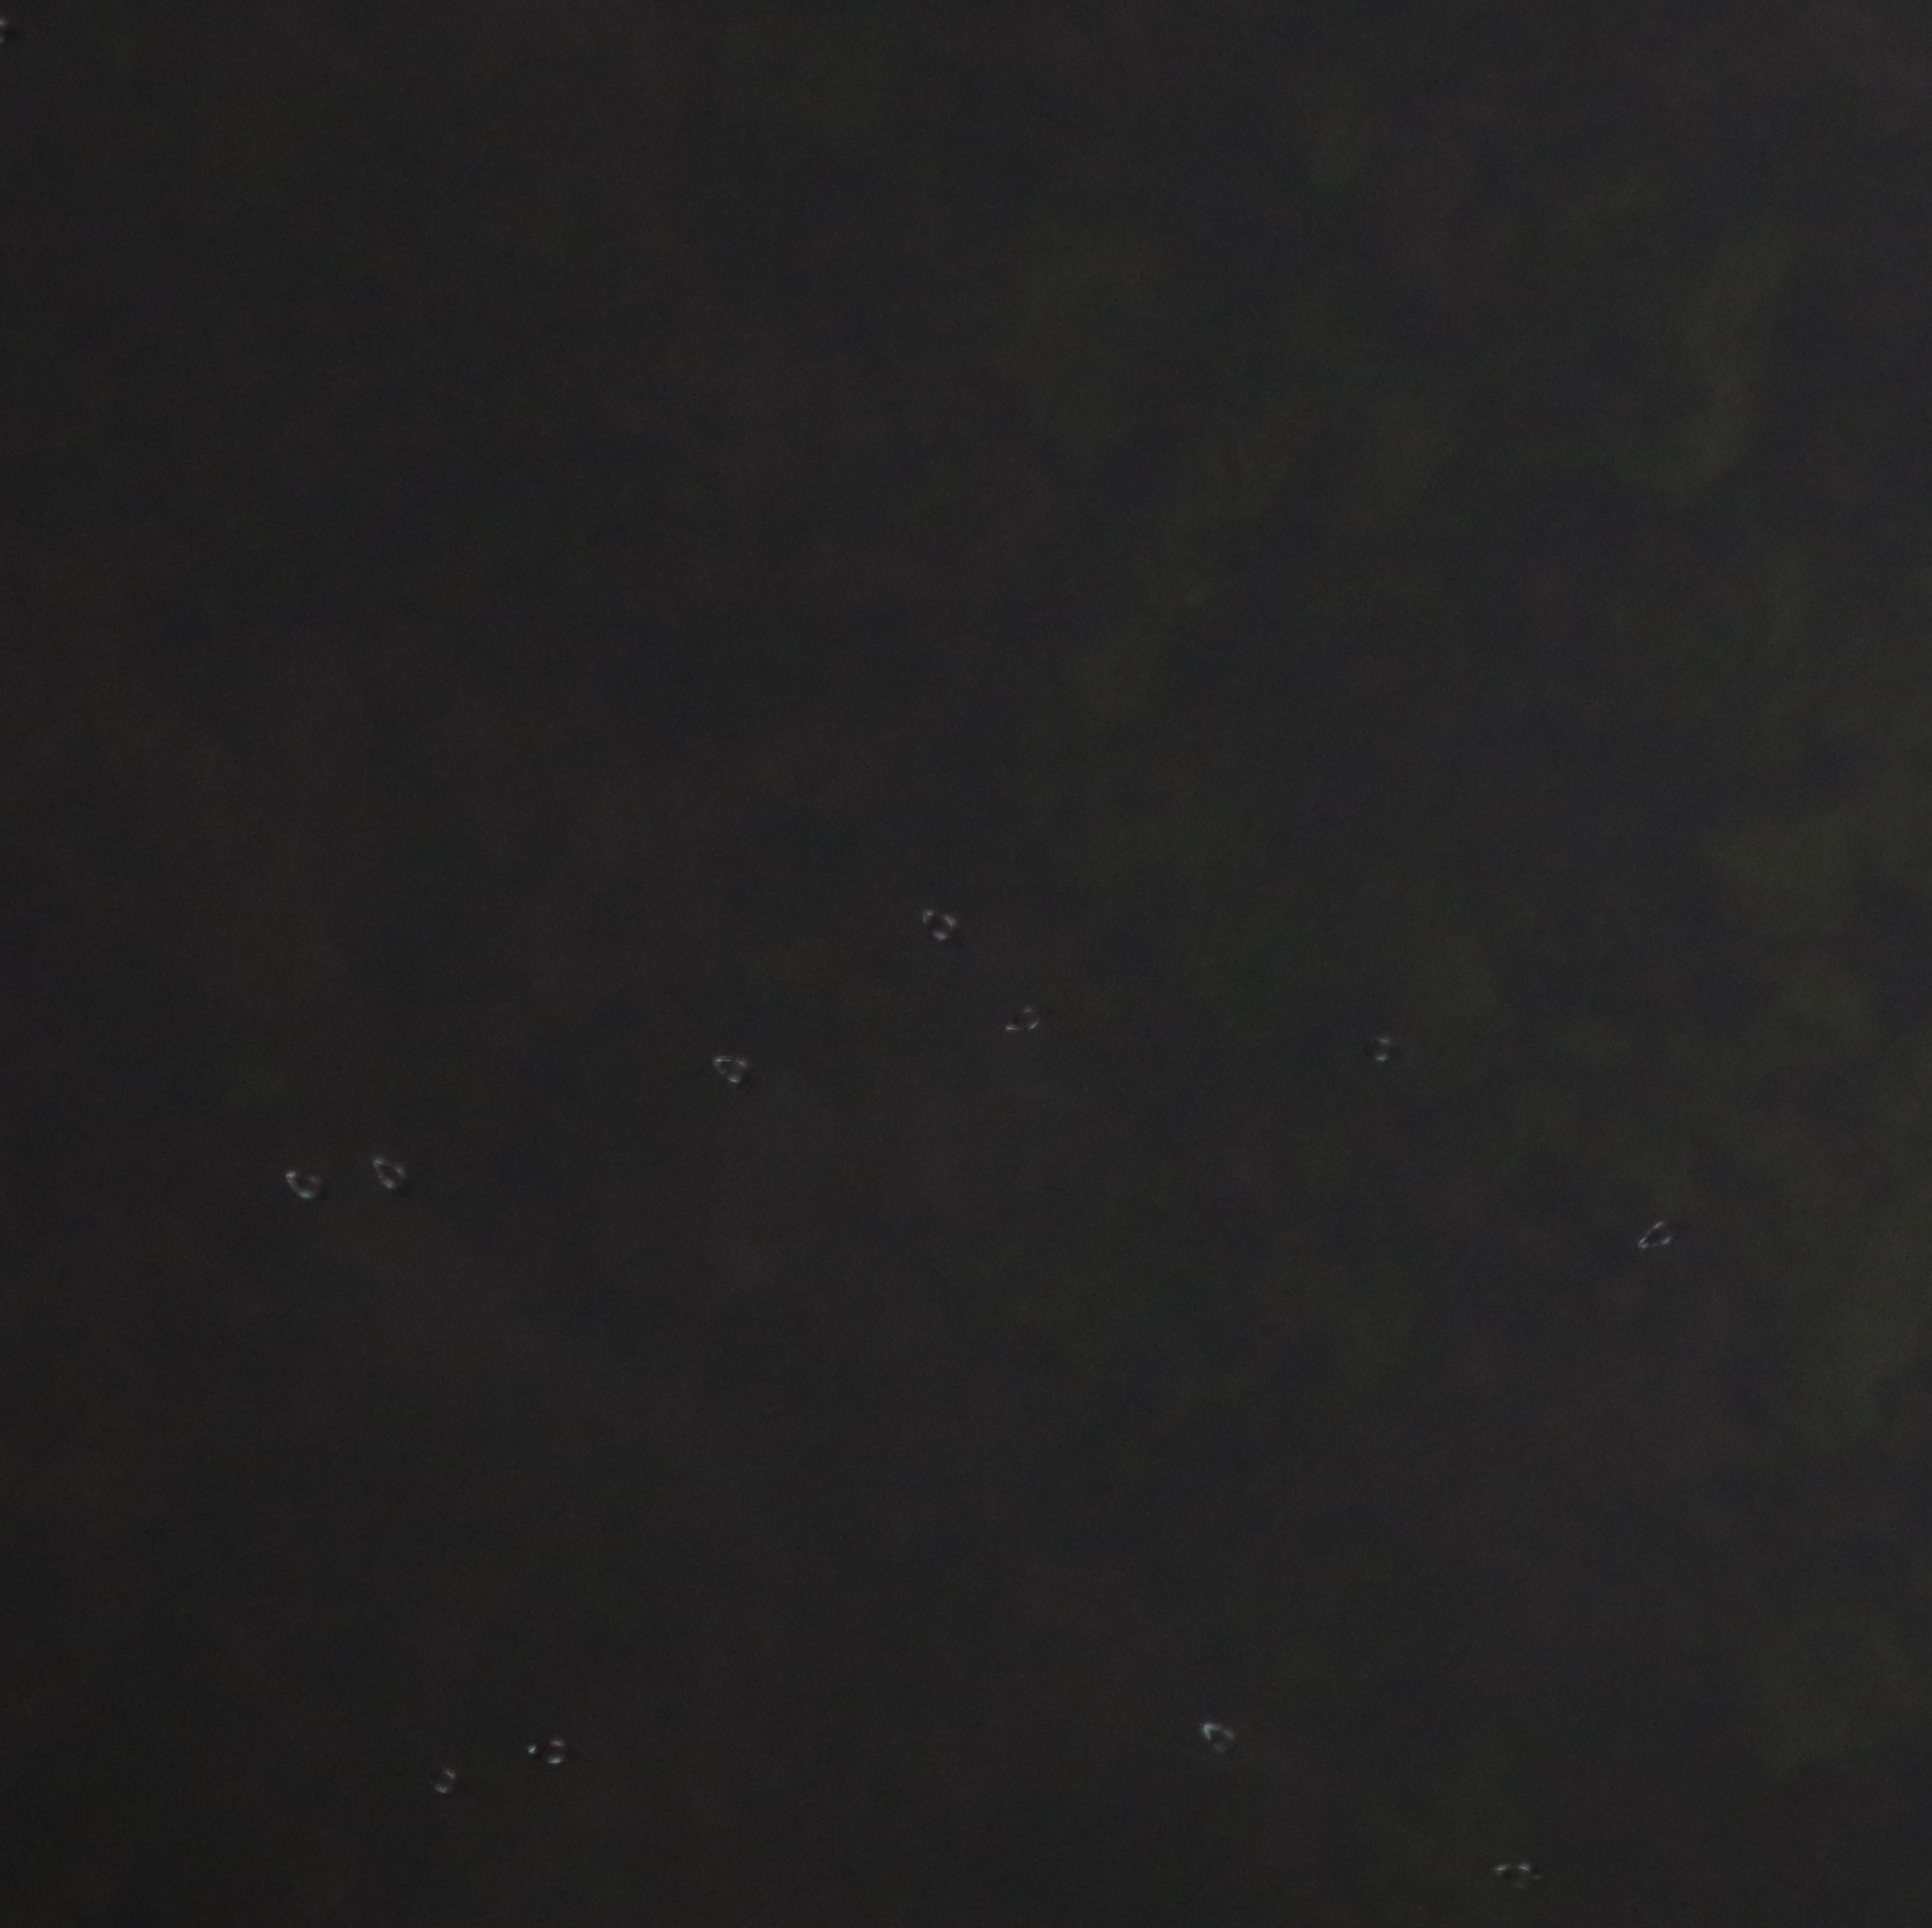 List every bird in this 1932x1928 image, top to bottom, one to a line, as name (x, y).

brant (940, 924)
brant (1031, 1019)
brant (1382, 1049)
brant (734, 1070)
brant (391, 1167)
brant (307, 1185)
brant (1659, 1240)
brant (1217, 1735)
brant (551, 1747)
brant (441, 1783)
brant (1520, 1871)